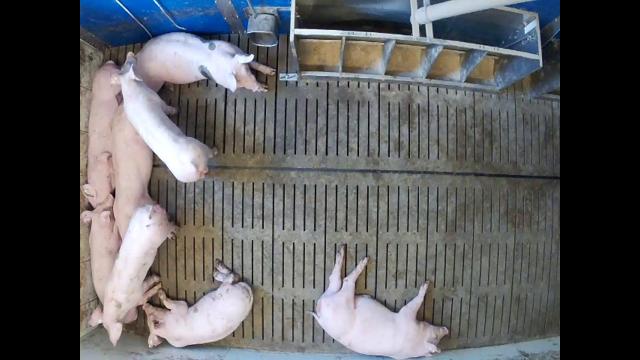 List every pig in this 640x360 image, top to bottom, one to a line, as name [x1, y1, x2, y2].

pig [134, 31, 276, 94]
pig [109, 50, 218, 183]
pig [81, 60, 122, 209]
pig [111, 97, 159, 242]
pig [82, 194, 138, 324]
pig [87, 204, 177, 348]
pig [305, 243, 448, 359]
pig [141, 260, 254, 350]